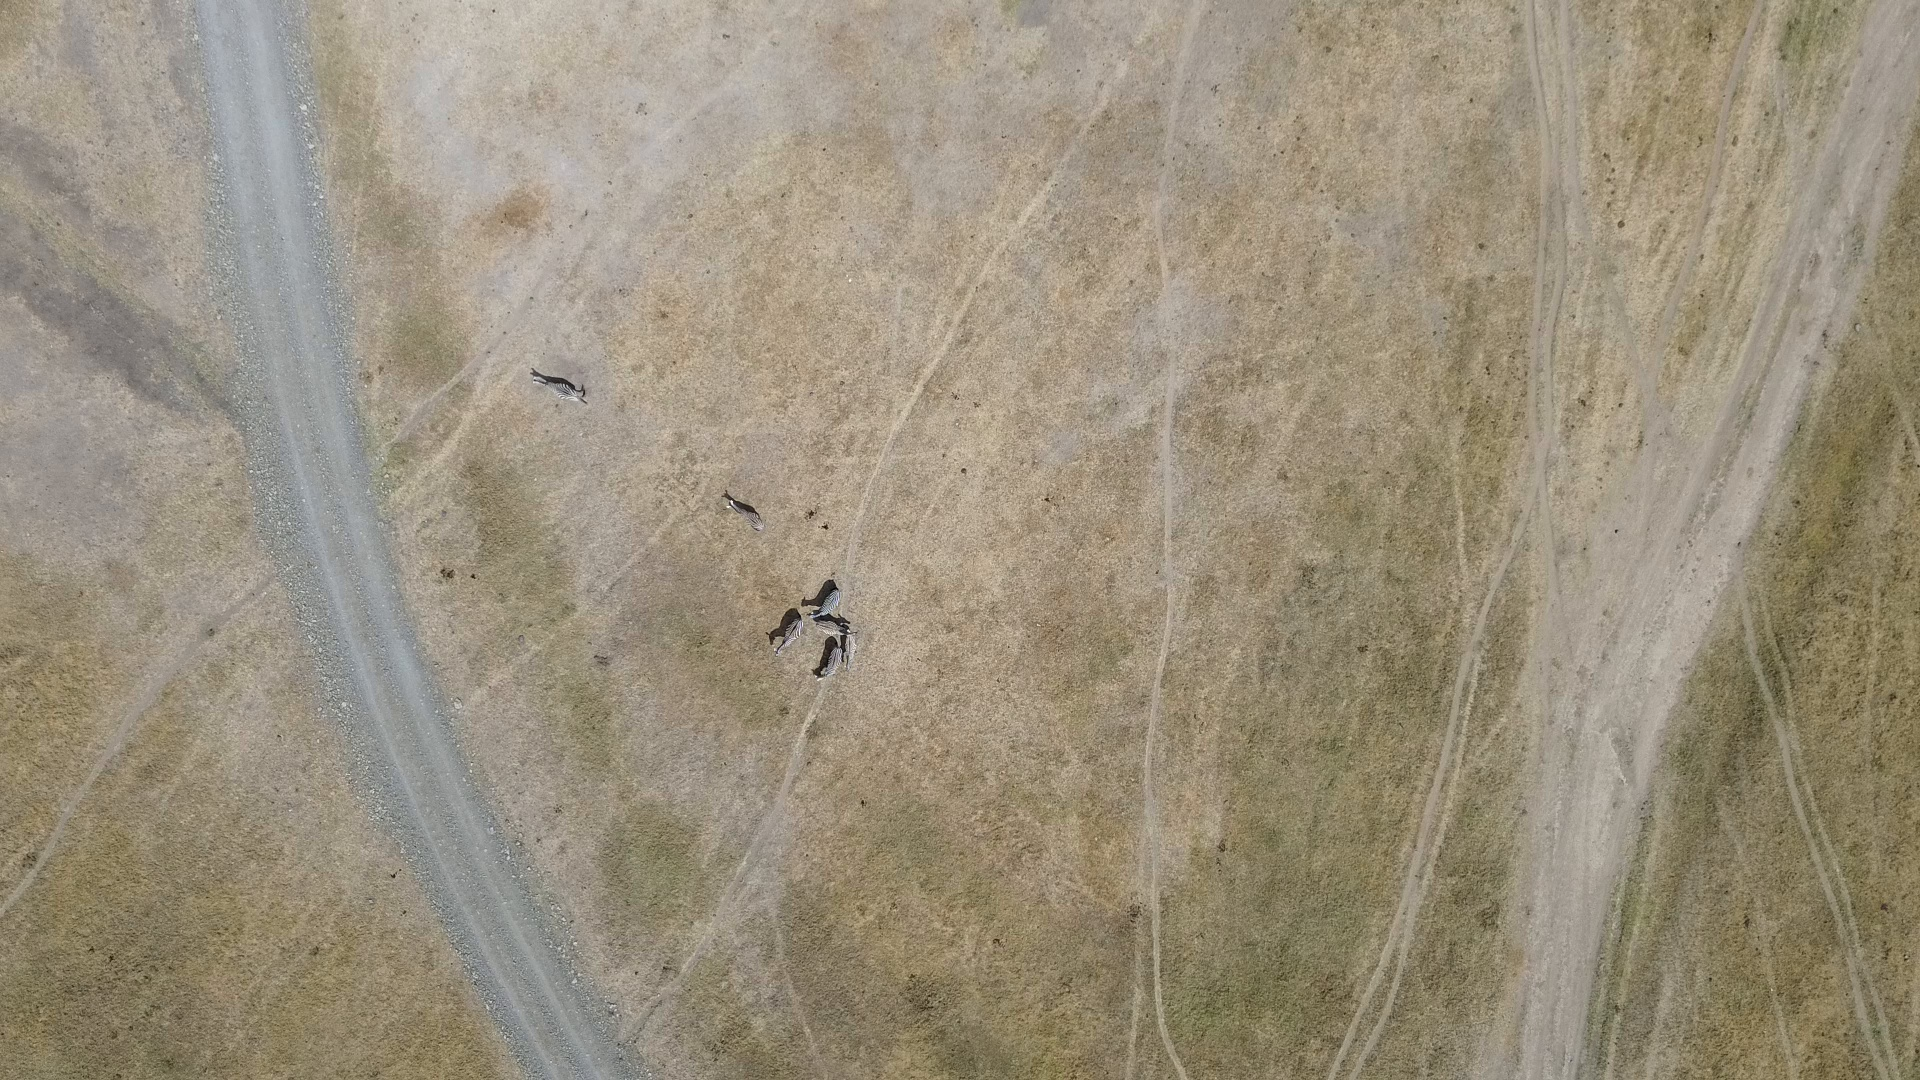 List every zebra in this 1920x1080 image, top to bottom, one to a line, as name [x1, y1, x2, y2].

zebra [531, 375, 584, 405]
zebra [730, 501, 764, 532]
zebra [808, 592, 840, 619]
zebra [811, 619, 845, 637]
zebra [772, 621, 802, 657]
zebra [842, 633, 858, 671]
zebra [815, 645, 842, 681]